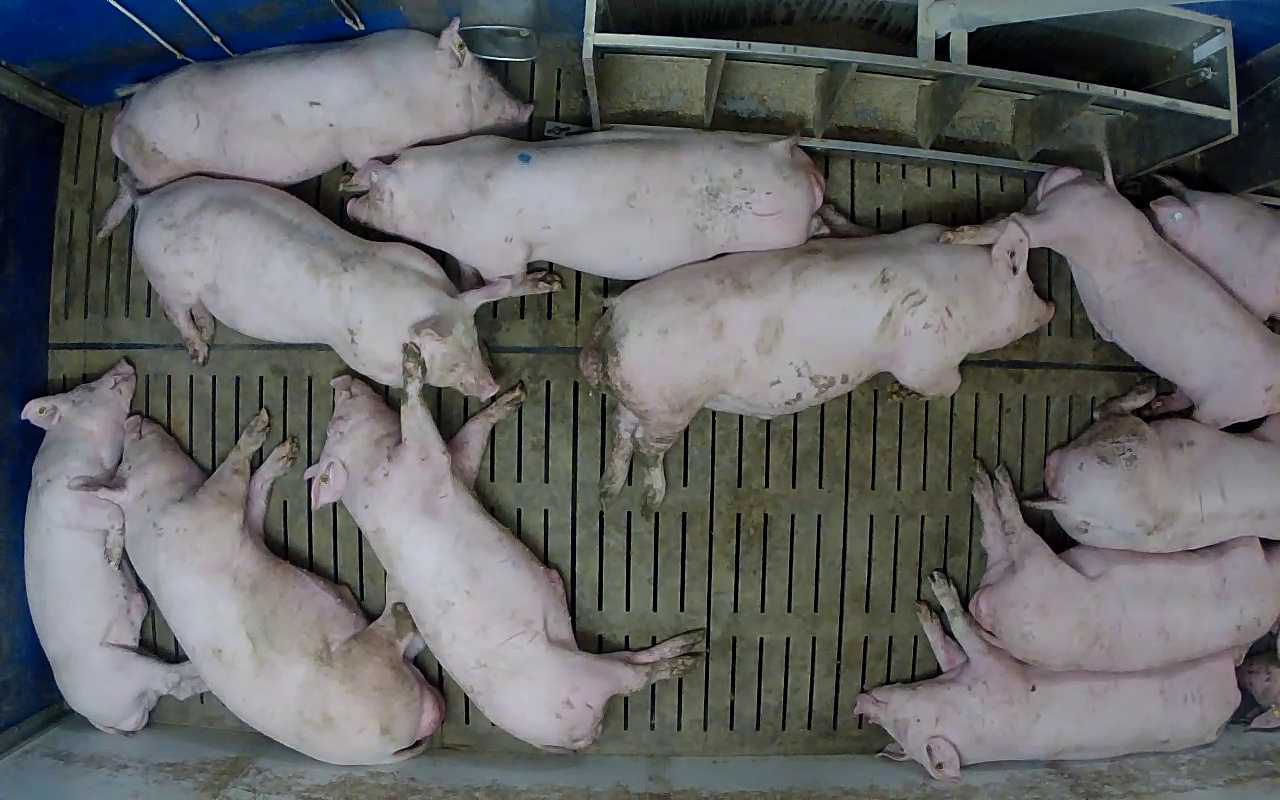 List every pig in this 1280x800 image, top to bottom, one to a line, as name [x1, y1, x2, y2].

pig [86, 17, 537, 247]
pig [345, 123, 874, 298]
pig [938, 152, 1278, 431]
pig [121, 171, 512, 402]
pig [1143, 176, 1279, 326]
pig [580, 219, 1055, 523]
pig [302, 341, 711, 755]
pig [19, 356, 213, 736]
pig [1019, 380, 1277, 554]
pig [65, 406, 447, 767]
pig [962, 460, 1278, 671]
pig [851, 570, 1254, 777]
pig [1236, 635, 1279, 731]